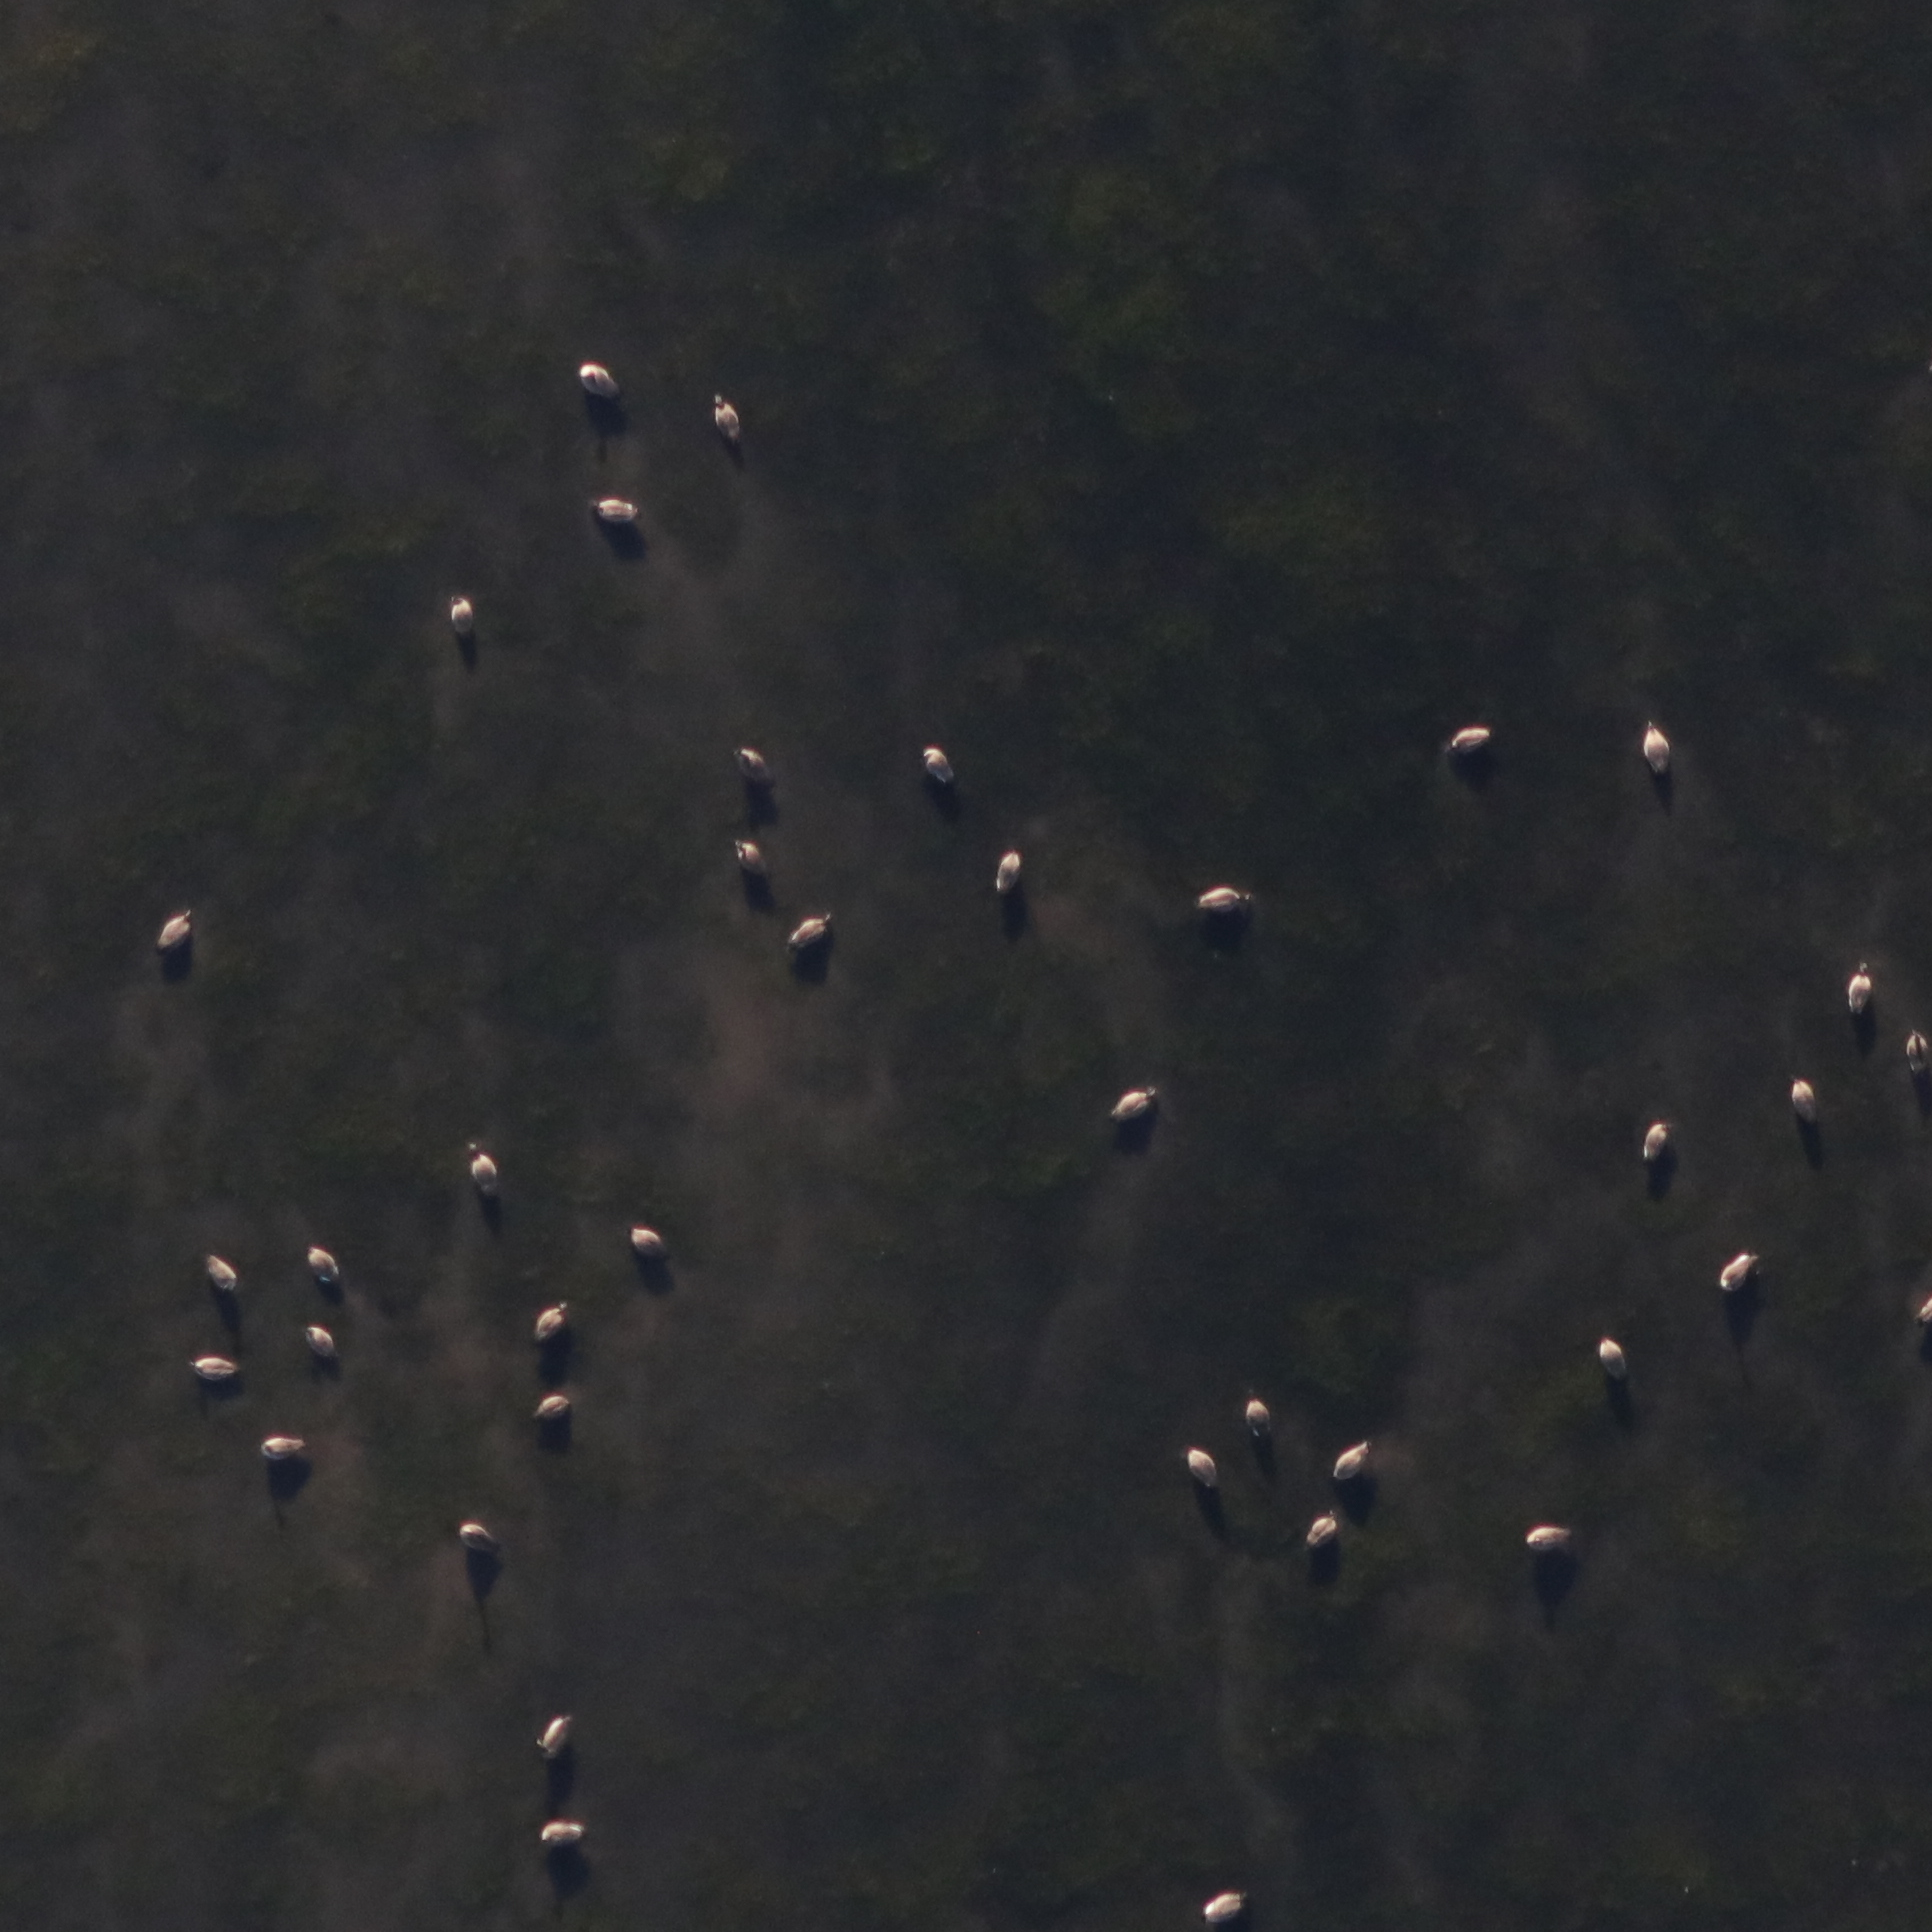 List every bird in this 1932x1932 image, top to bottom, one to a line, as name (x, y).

Canada goose (599, 383)
Canada goose (725, 413)
Canada goose (614, 512)
Canada goose (458, 615)
Canada goose (1469, 738)
brant (1657, 749)
Canada goose (751, 763)
Canada goose (939, 766)
Canada goose (752, 859)
Canada goose (1010, 870)
Canada goose (1228, 899)
Canada goose (175, 932)
Canada goose (808, 934)
Canada goose (1853, 989)
Canada goose (1918, 1058)
brant (1805, 1102)
Canada goose (1132, 1103)
brant (1656, 1140)
Canada goose (484, 1166)
Canada goose (644, 1242)
Canada goose (323, 1261)
Canada goose (1736, 1273)
Canada goose (220, 1274)
Canada goose (550, 1322)
Canada goose (320, 1339)
brant (1611, 1356)
Canada goose (214, 1366)
Canada goose (553, 1406)
brant (1258, 1414)
Canada goose (284, 1447)
Canada goose (1352, 1463)
Canada goose (1202, 1467)
Canada goose (1322, 1530)
Canada goose (479, 1539)
Canada goose (1550, 1539)
Canada goose (555, 1737)
Canada goose (563, 1832)
Canada goose (1227, 1907)